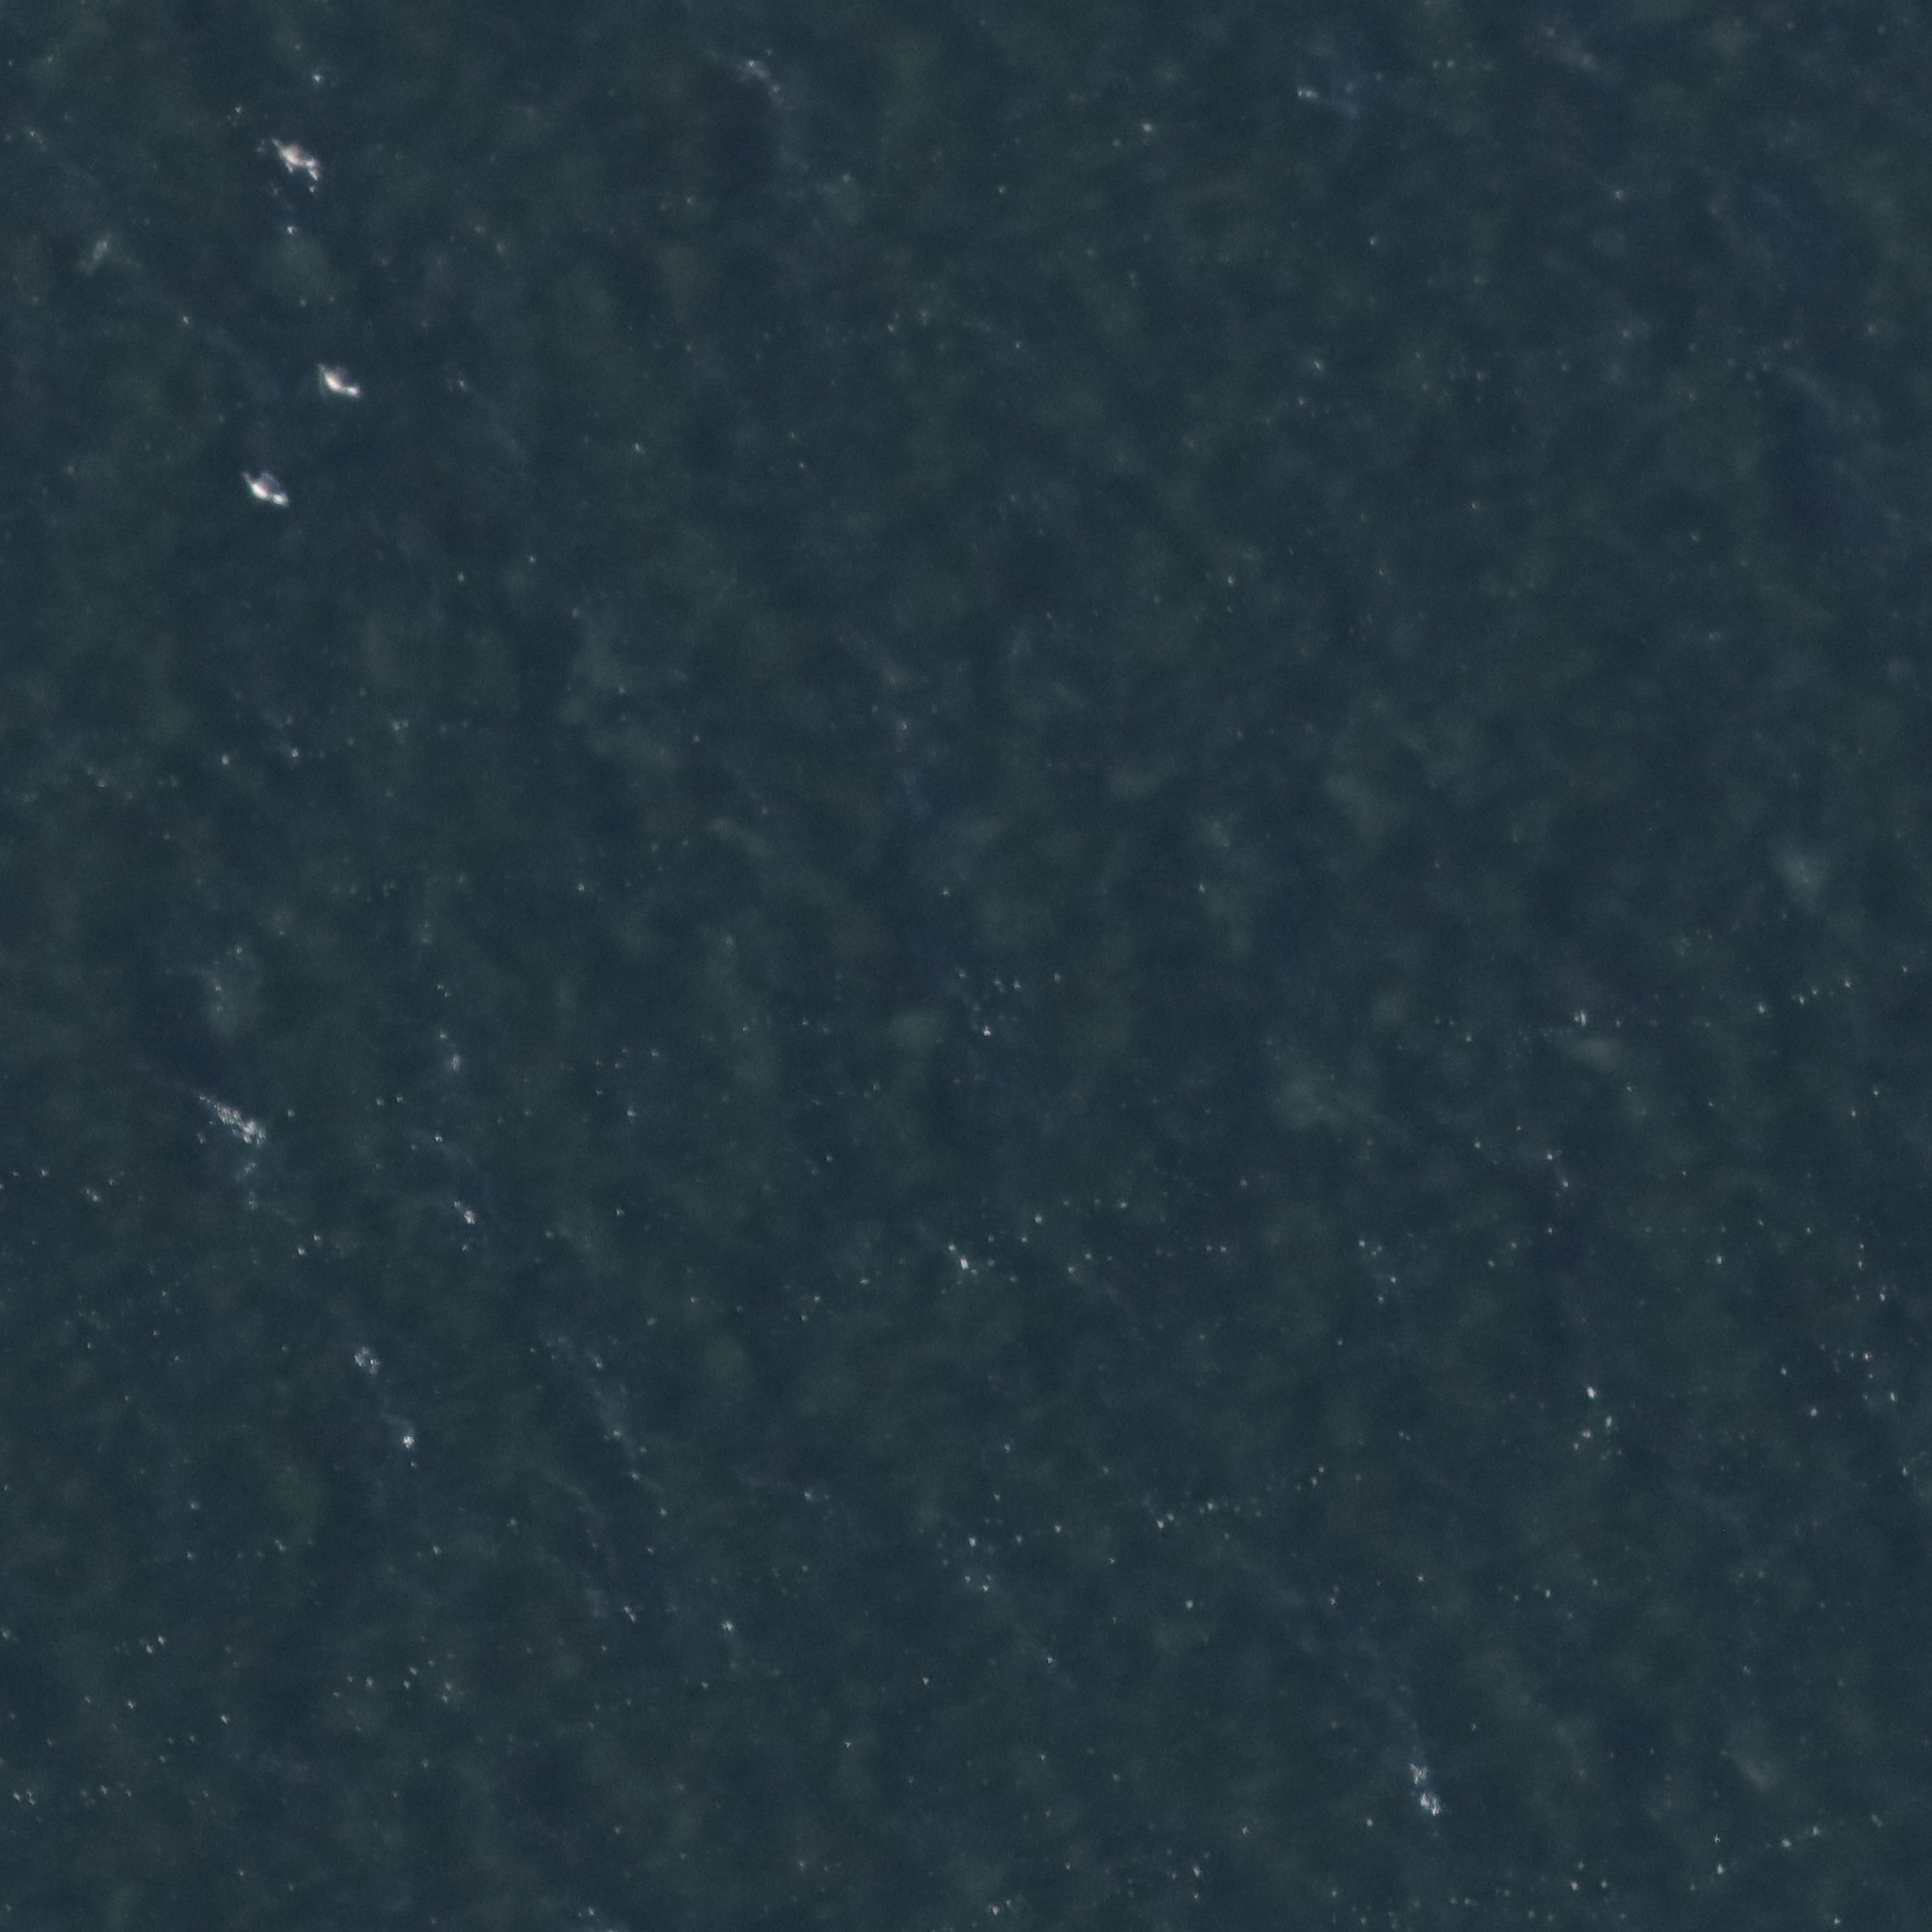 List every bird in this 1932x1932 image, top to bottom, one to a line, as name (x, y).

brant (293, 151)
brant (339, 381)
brant (265, 484)